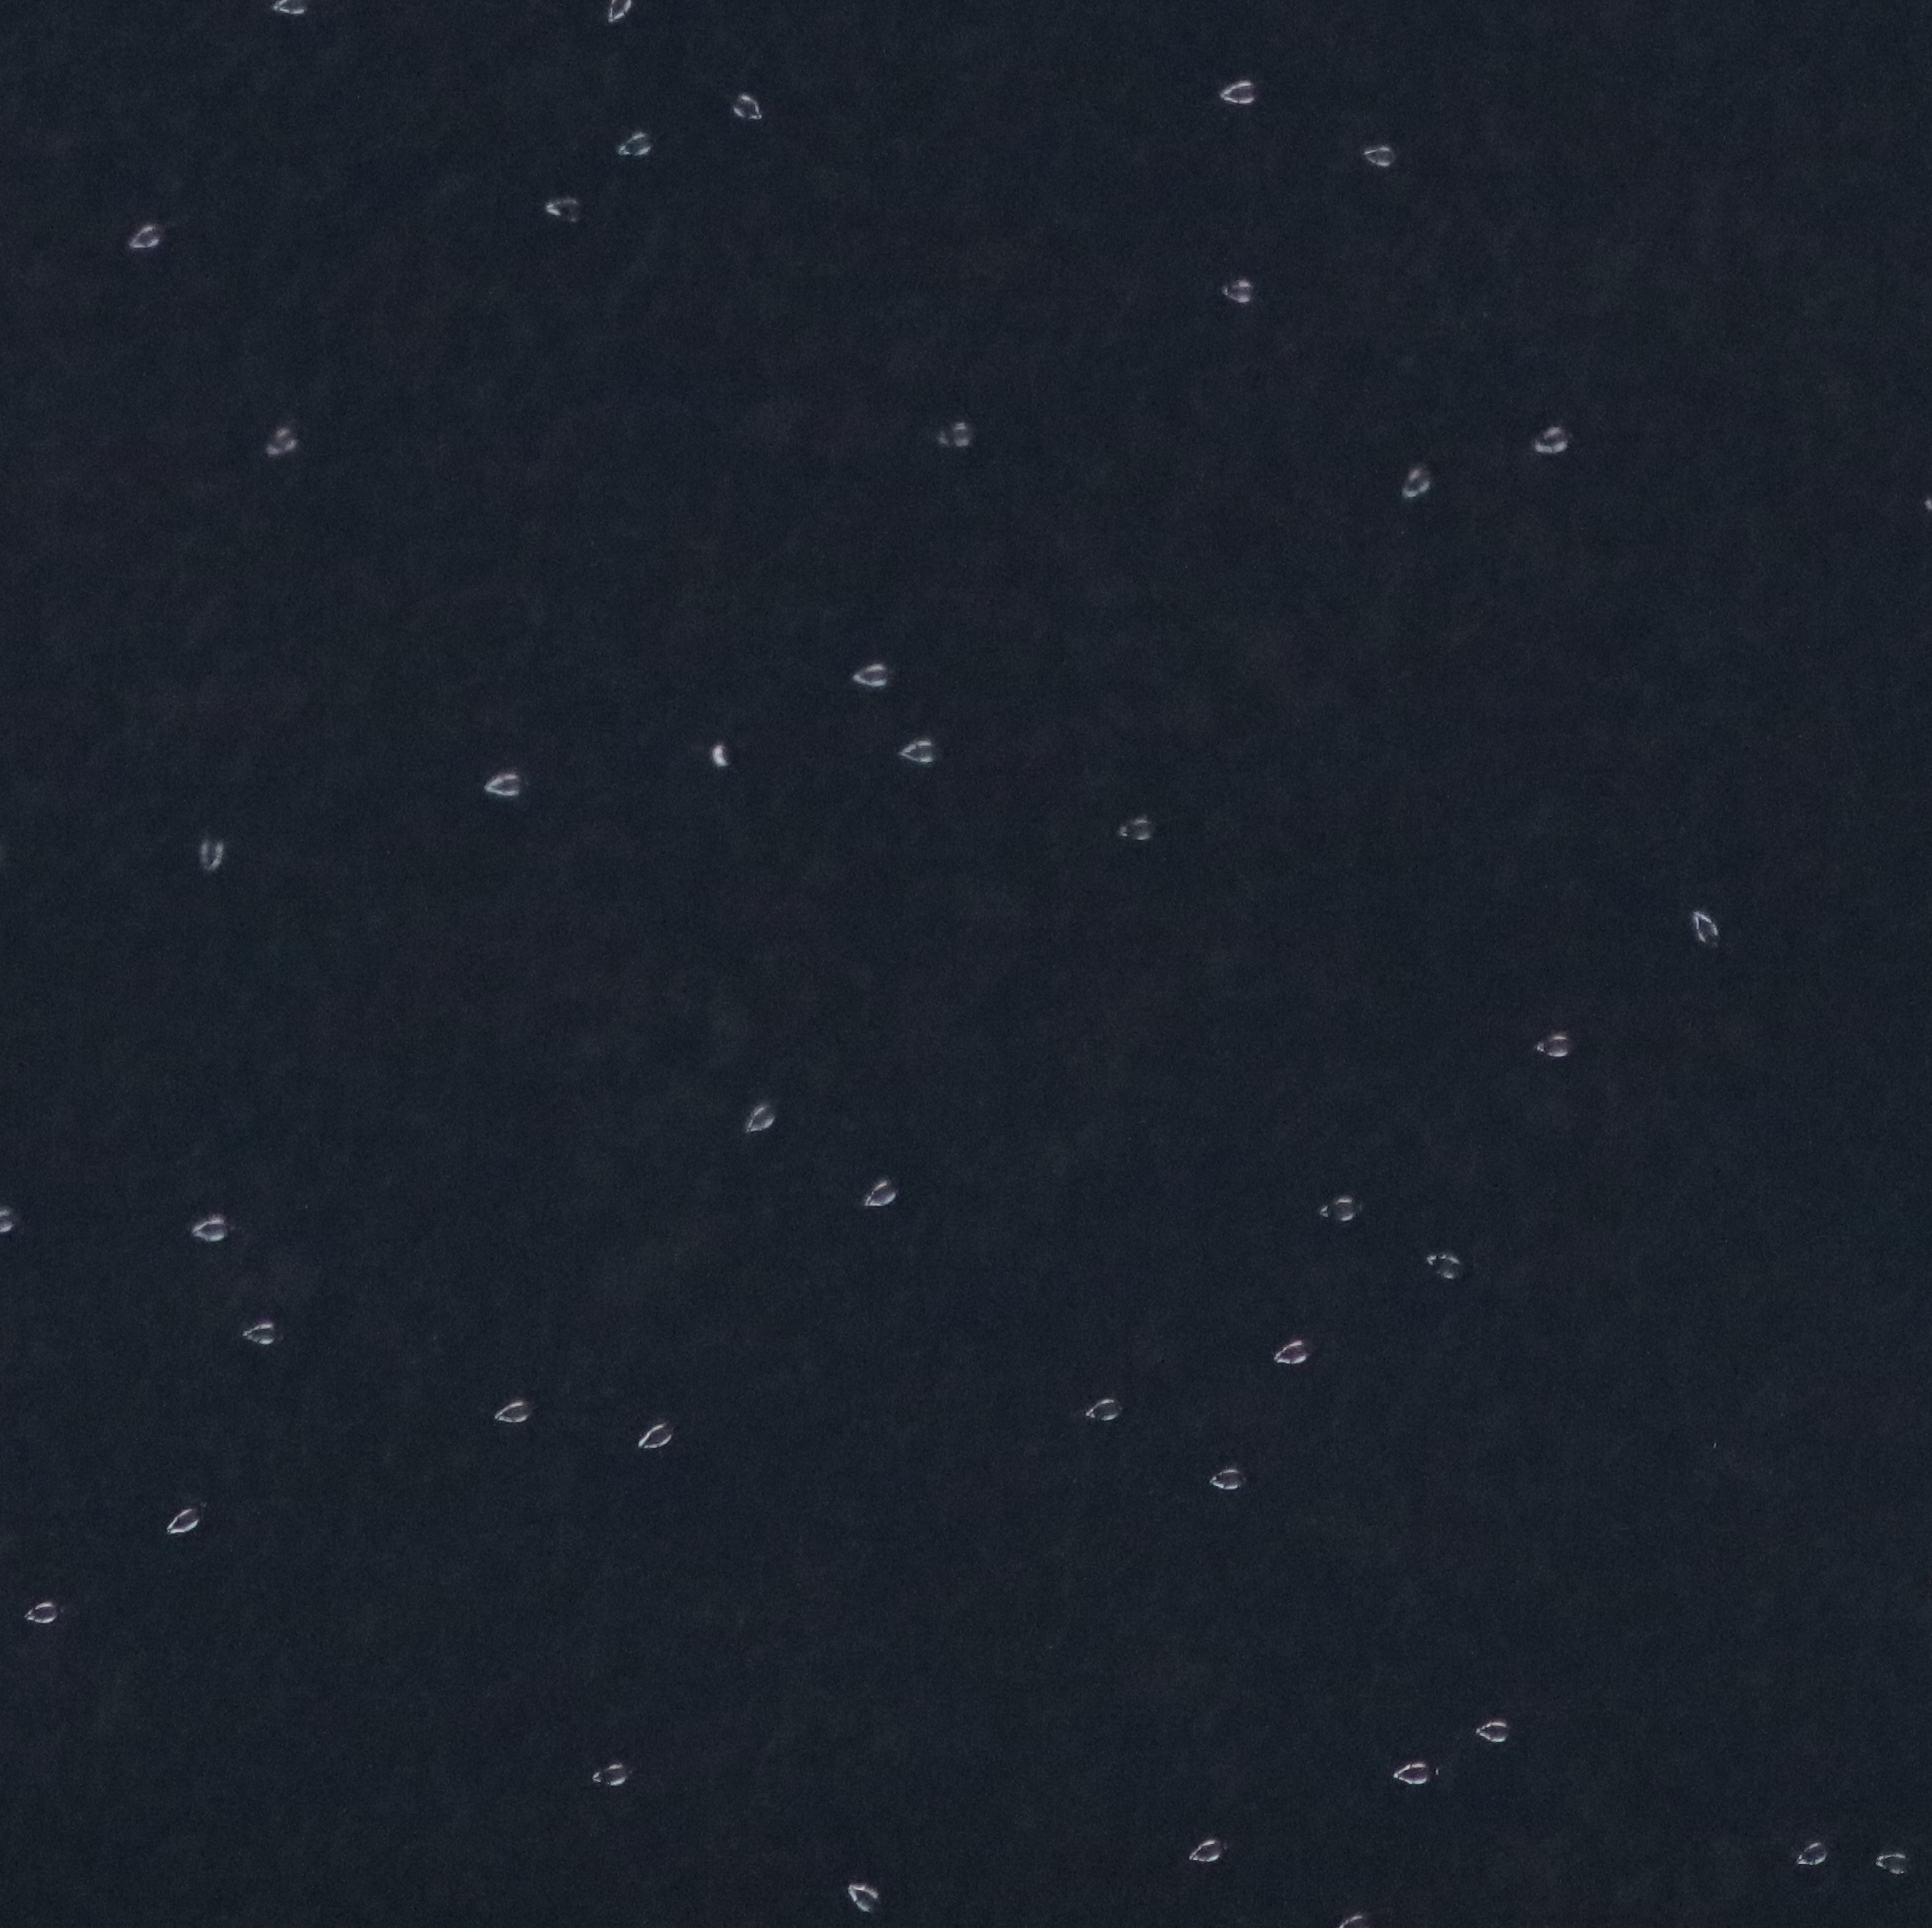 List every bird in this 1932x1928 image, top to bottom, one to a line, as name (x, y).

brant (294, 4)
brant (620, 4)
brant (1242, 93)
brant (745, 108)
brant (637, 145)
brant (1382, 158)
brant (567, 207)
brant (149, 237)
brant (1241, 292)
brant (957, 433)
brant (282, 441)
brant (1554, 441)
brant (1420, 480)
brant (876, 676)
brant (730, 751)
brant (923, 753)
brant (508, 784)
brant (1139, 830)
brant (210, 852)
brant (1707, 931)
brant (1556, 1045)
brant (763, 1118)
brant (882, 1192)
brant (1341, 1209)
brant (0, 1221)
brant (211, 1229)
brant (1448, 1267)
brant (263, 1333)
brant (1294, 1353)
brant (1106, 1410)
brant (515, 1411)
brant (657, 1436)
brant (1230, 1479)
brant (188, 1520)
brant (46, 1612)
brant (1496, 1732)
brant (612, 1774)
brant (1419, 1774)
brant (1210, 1850)
brant (1814, 1854)
brant (1895, 1863)
brant (866, 1902)
brant (1357, 1919)